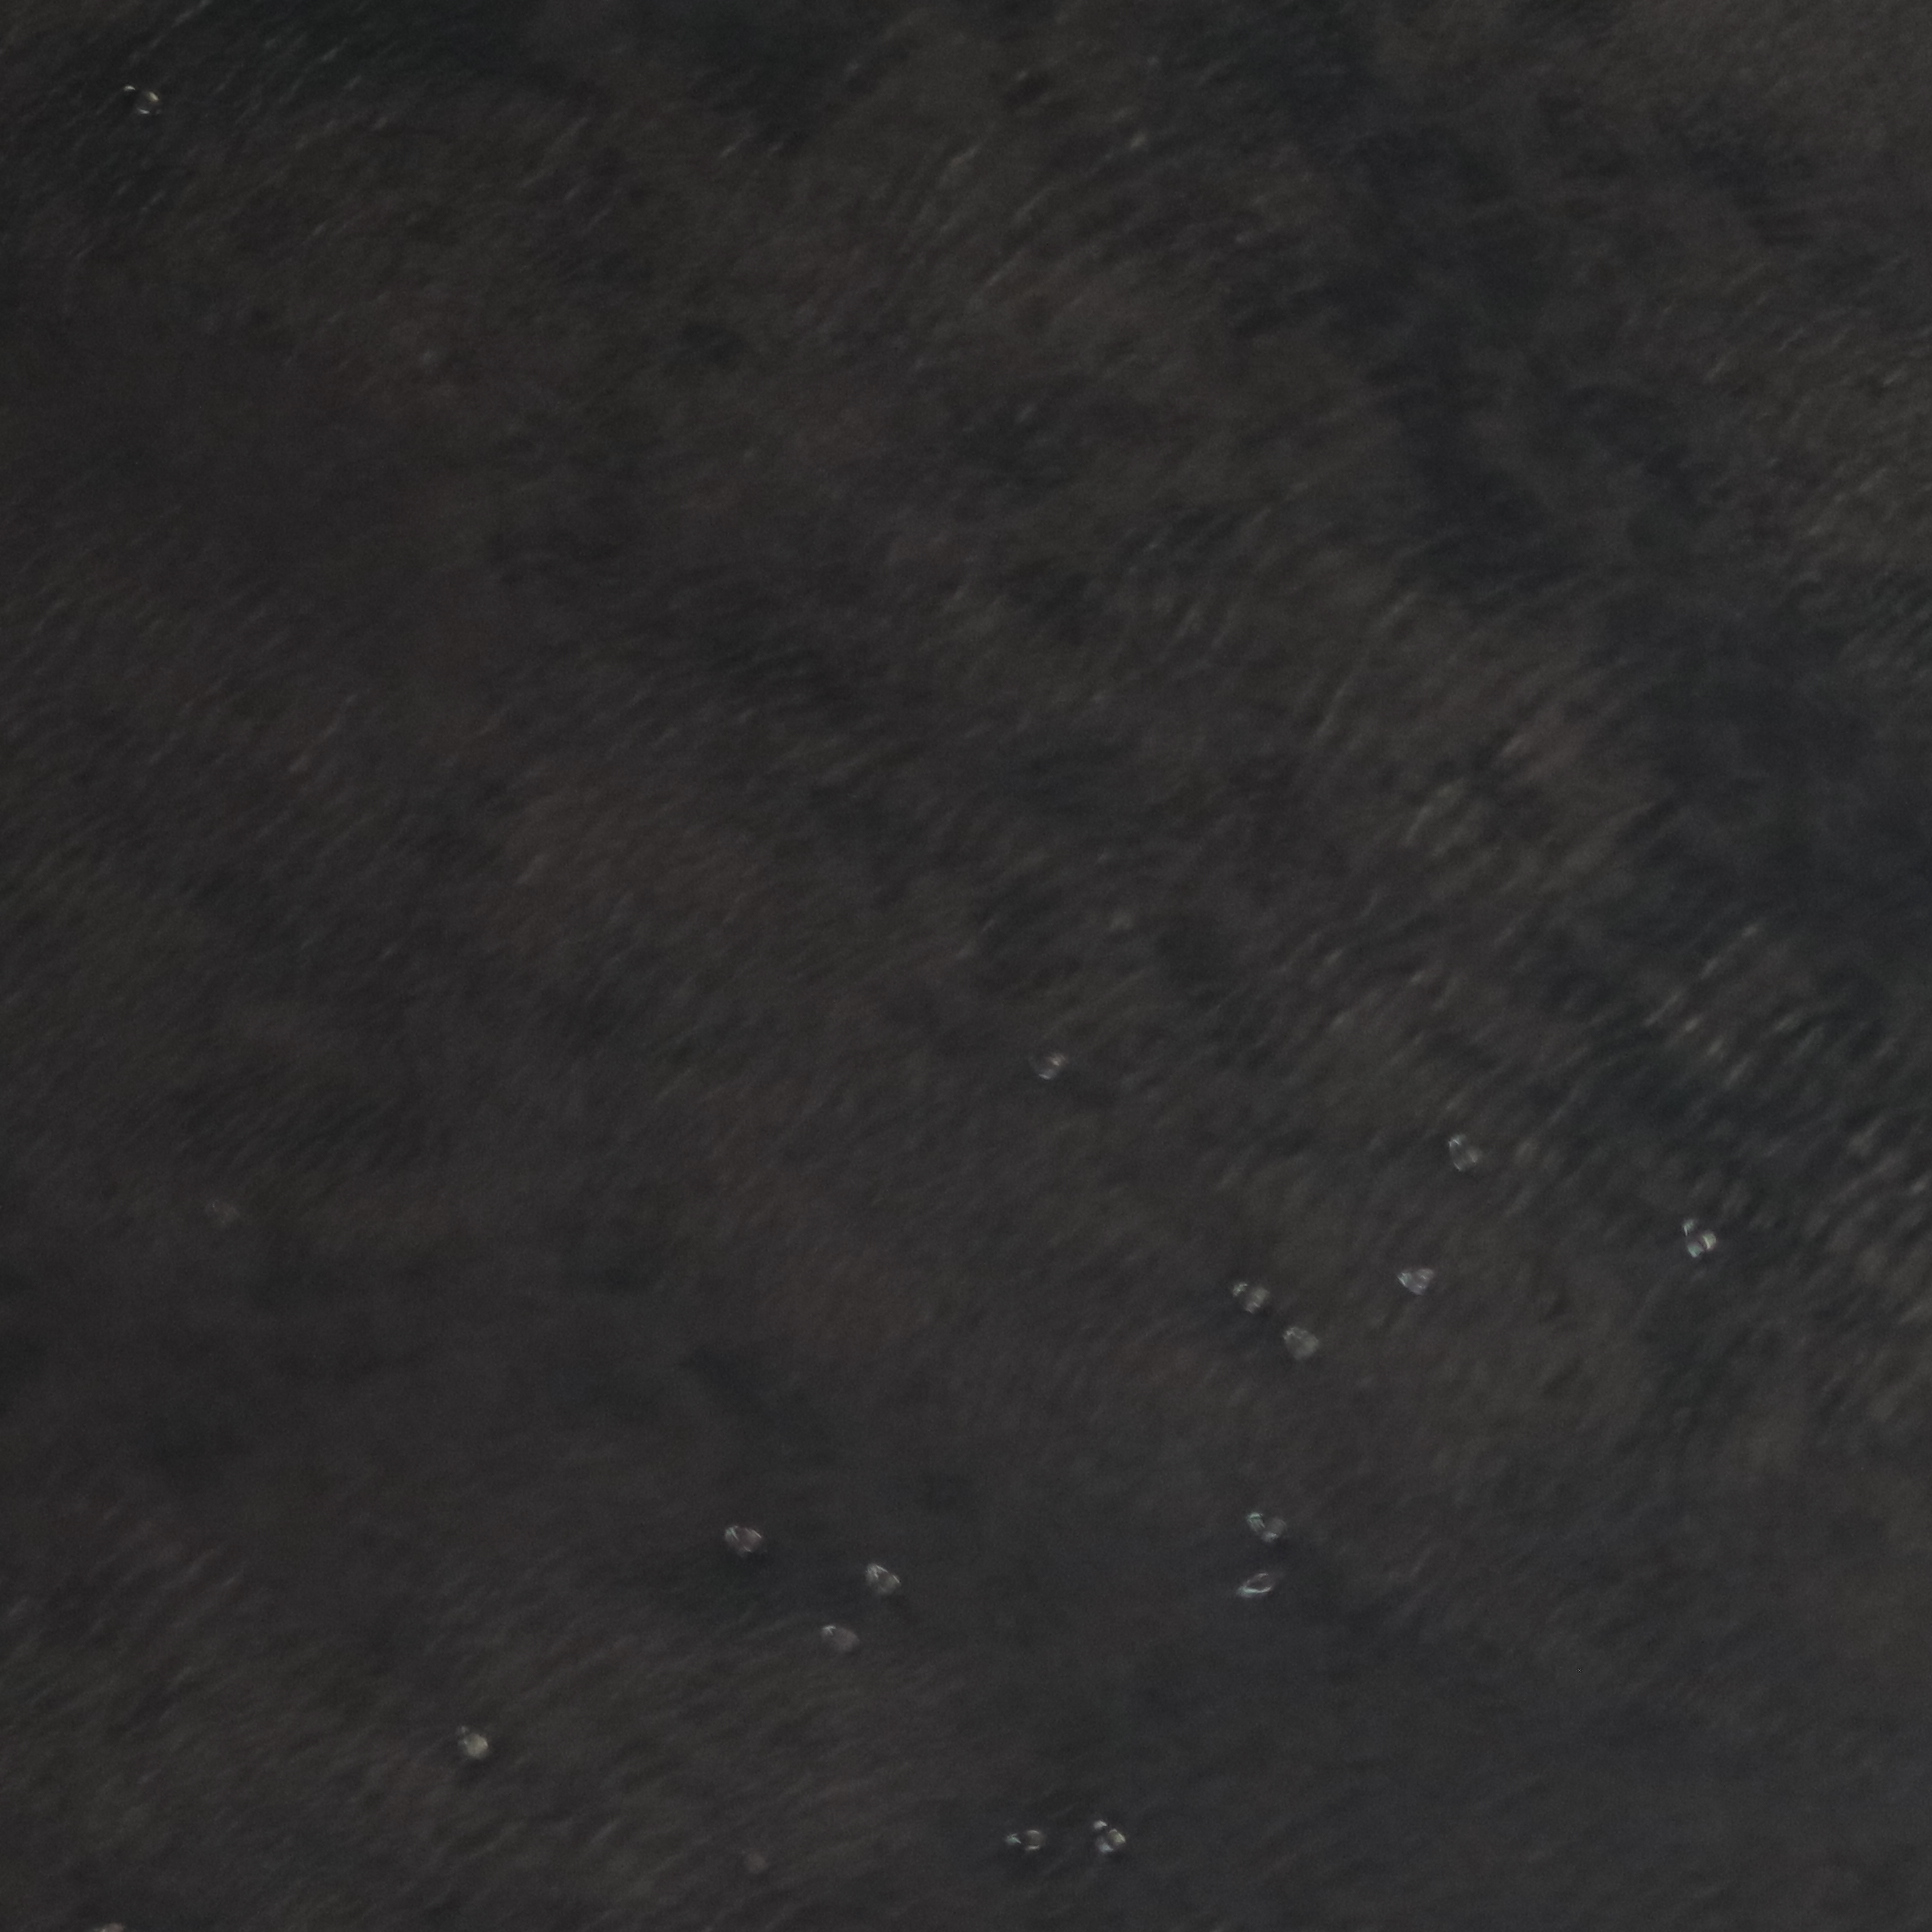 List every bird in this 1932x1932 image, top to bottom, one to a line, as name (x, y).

brant (144, 101)
brant (1048, 1066)
brant (1462, 1152)
brant (1702, 1235)
brant (1420, 1291)
brant (1248, 1297)
brant (1307, 1342)
brant (1267, 1522)
brant (747, 1540)
brant (884, 1578)
brant (1270, 1582)
brant (841, 1638)
brant (477, 1746)
brant (1031, 1839)
brant (1110, 1839)